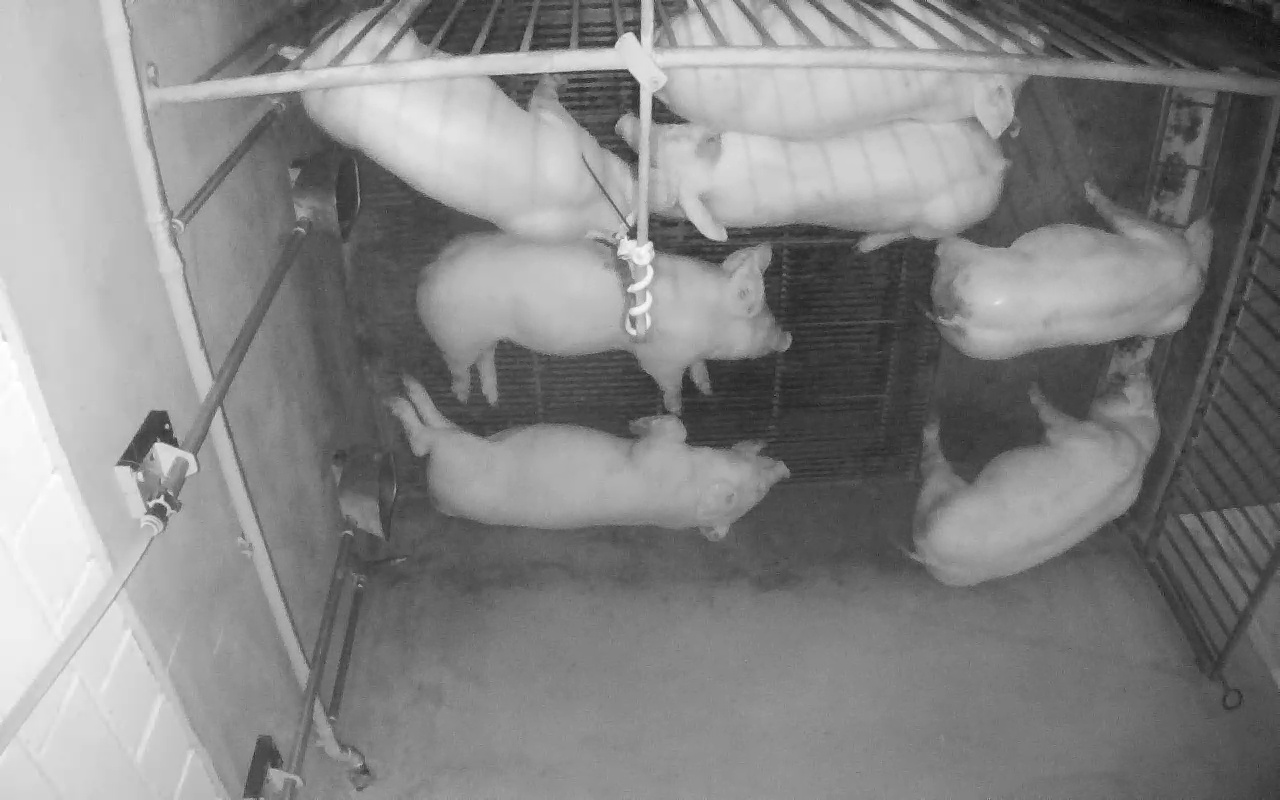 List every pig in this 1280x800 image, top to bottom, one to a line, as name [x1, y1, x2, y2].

pig [275, 2, 679, 246]
pig [649, 2, 1051, 143]
pig [616, 112, 1013, 252]
pig [919, 177, 1215, 361]
pig [414, 231, 790, 419]
pig [900, 370, 1164, 590]
pig [385, 374, 791, 541]